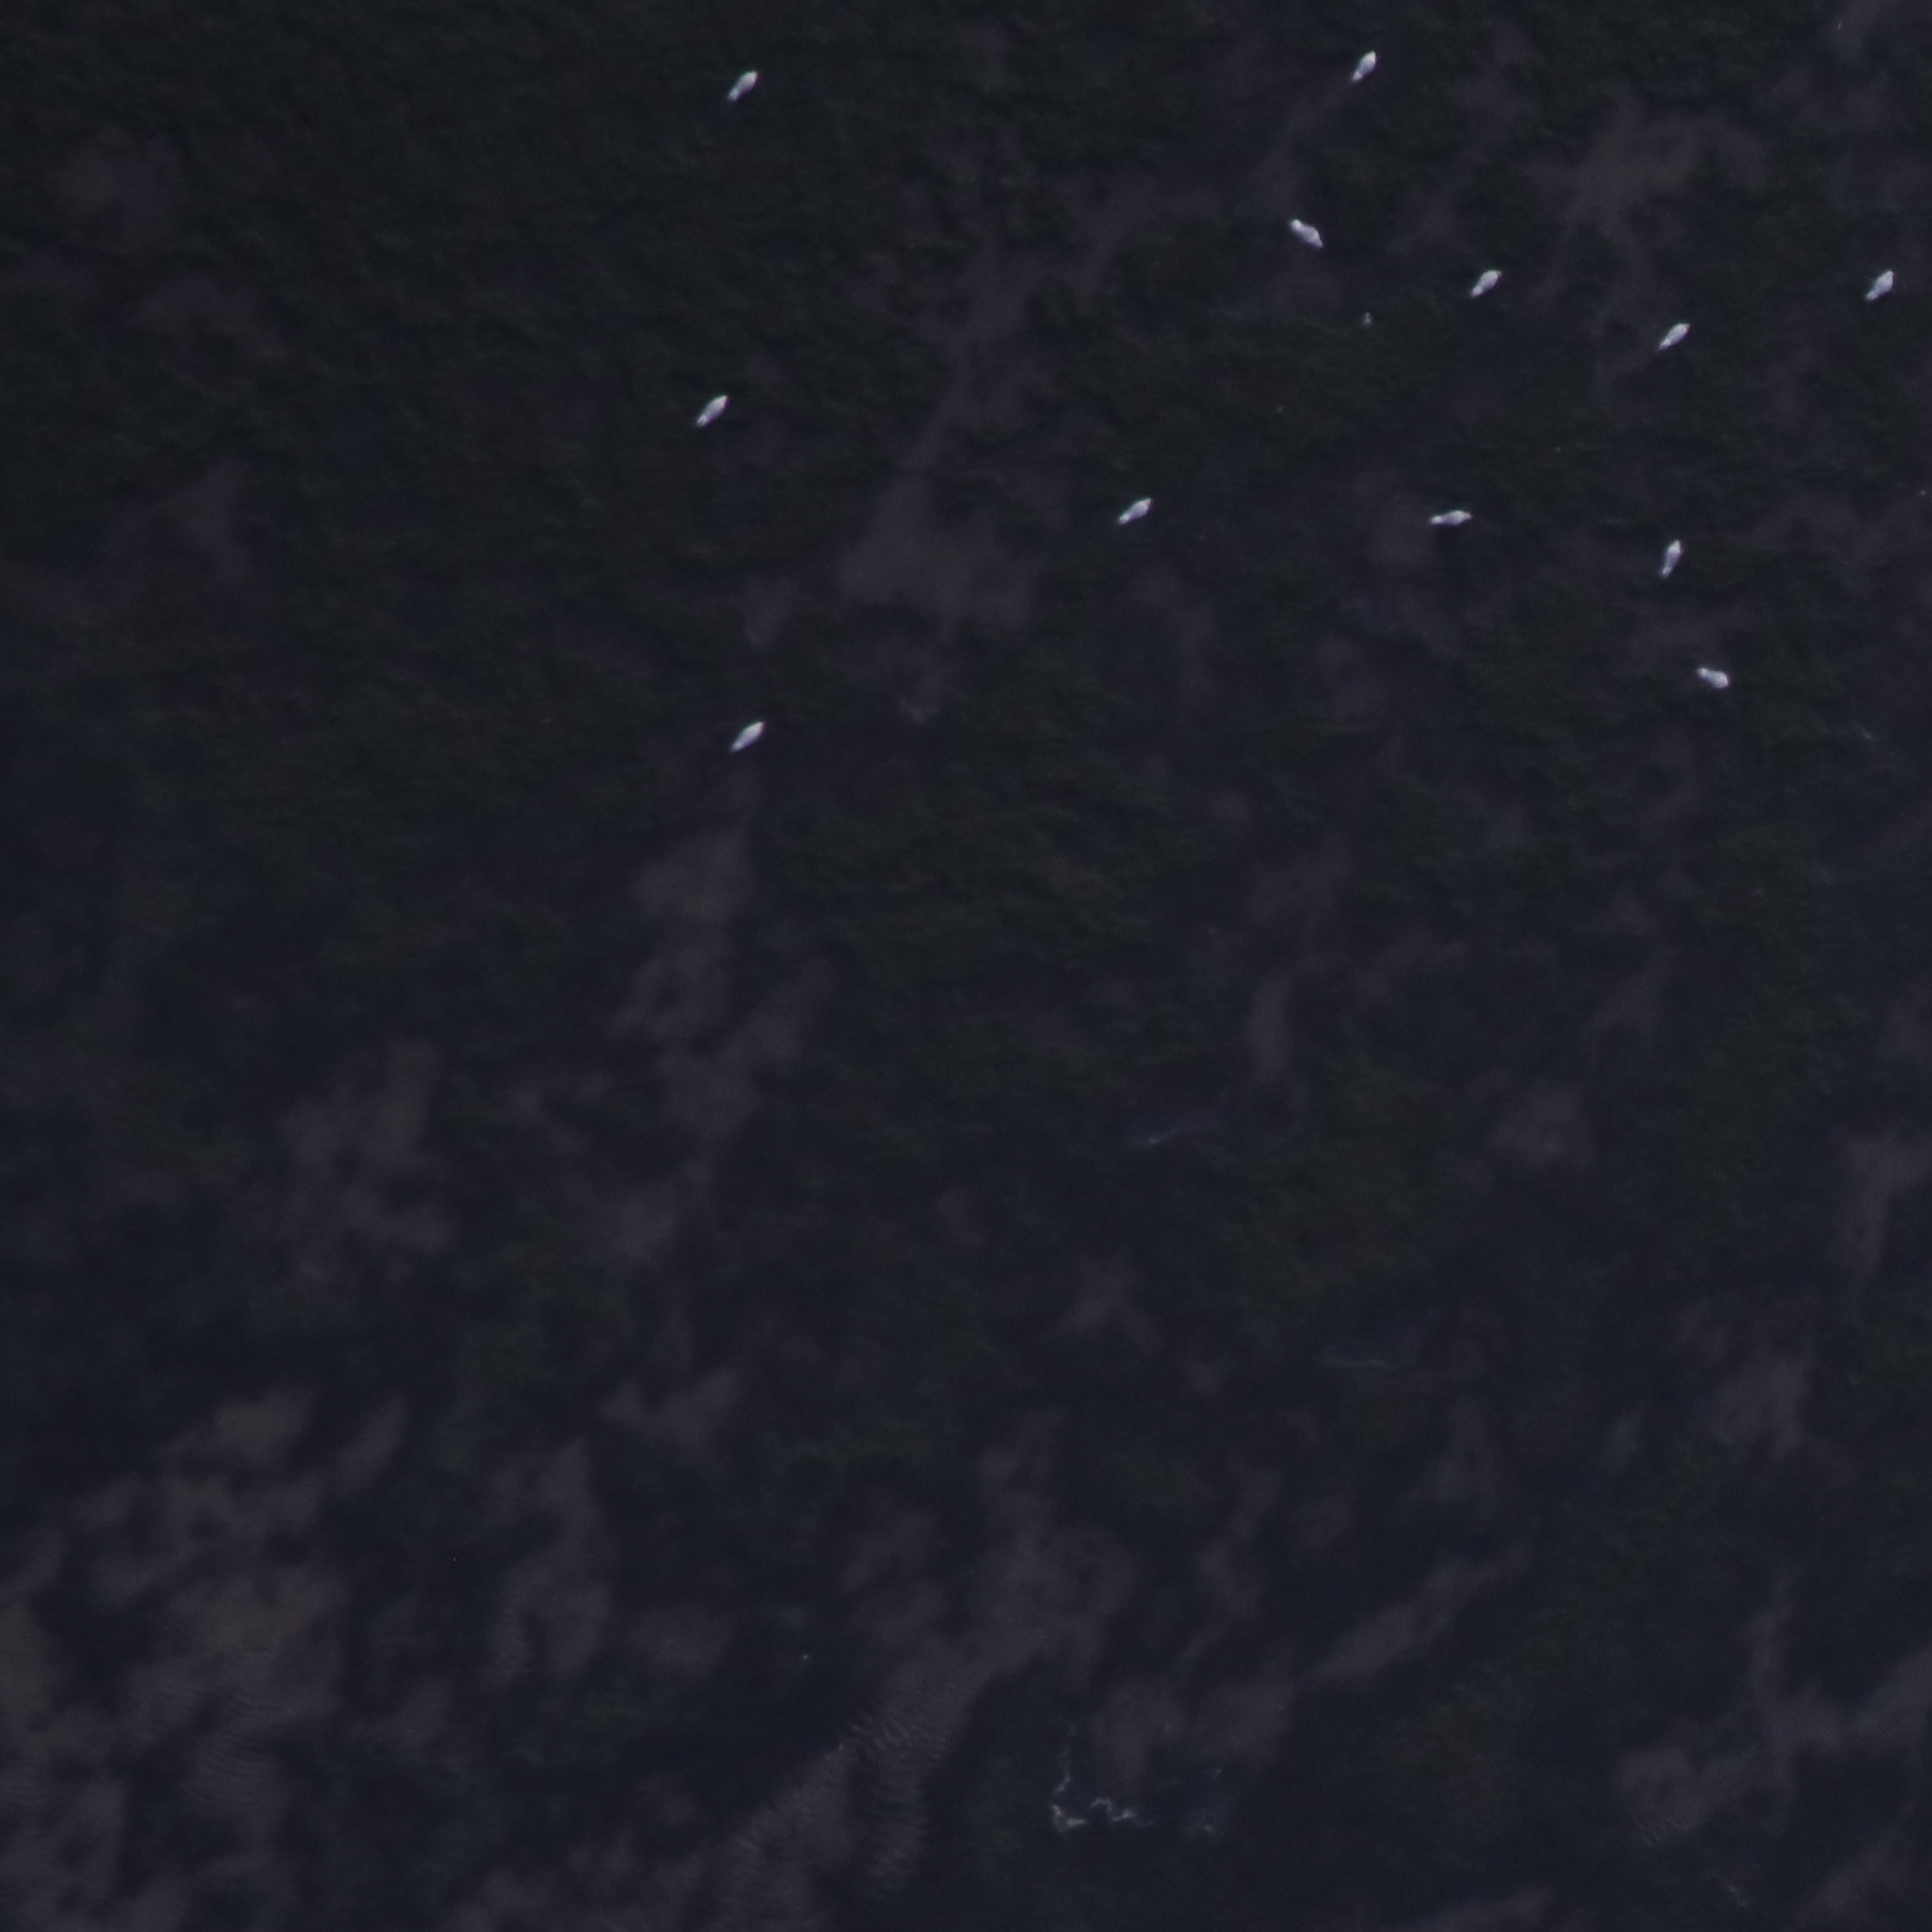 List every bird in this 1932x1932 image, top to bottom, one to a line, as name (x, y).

gull (1371, 68)
gull (747, 86)
gull (1310, 231)
gull (1492, 277)
gull (1883, 284)
gull (1670, 331)
gull (715, 410)
gull (1139, 504)
gull (1453, 518)
gull (1670, 554)
gull (1721, 675)
gull (746, 738)